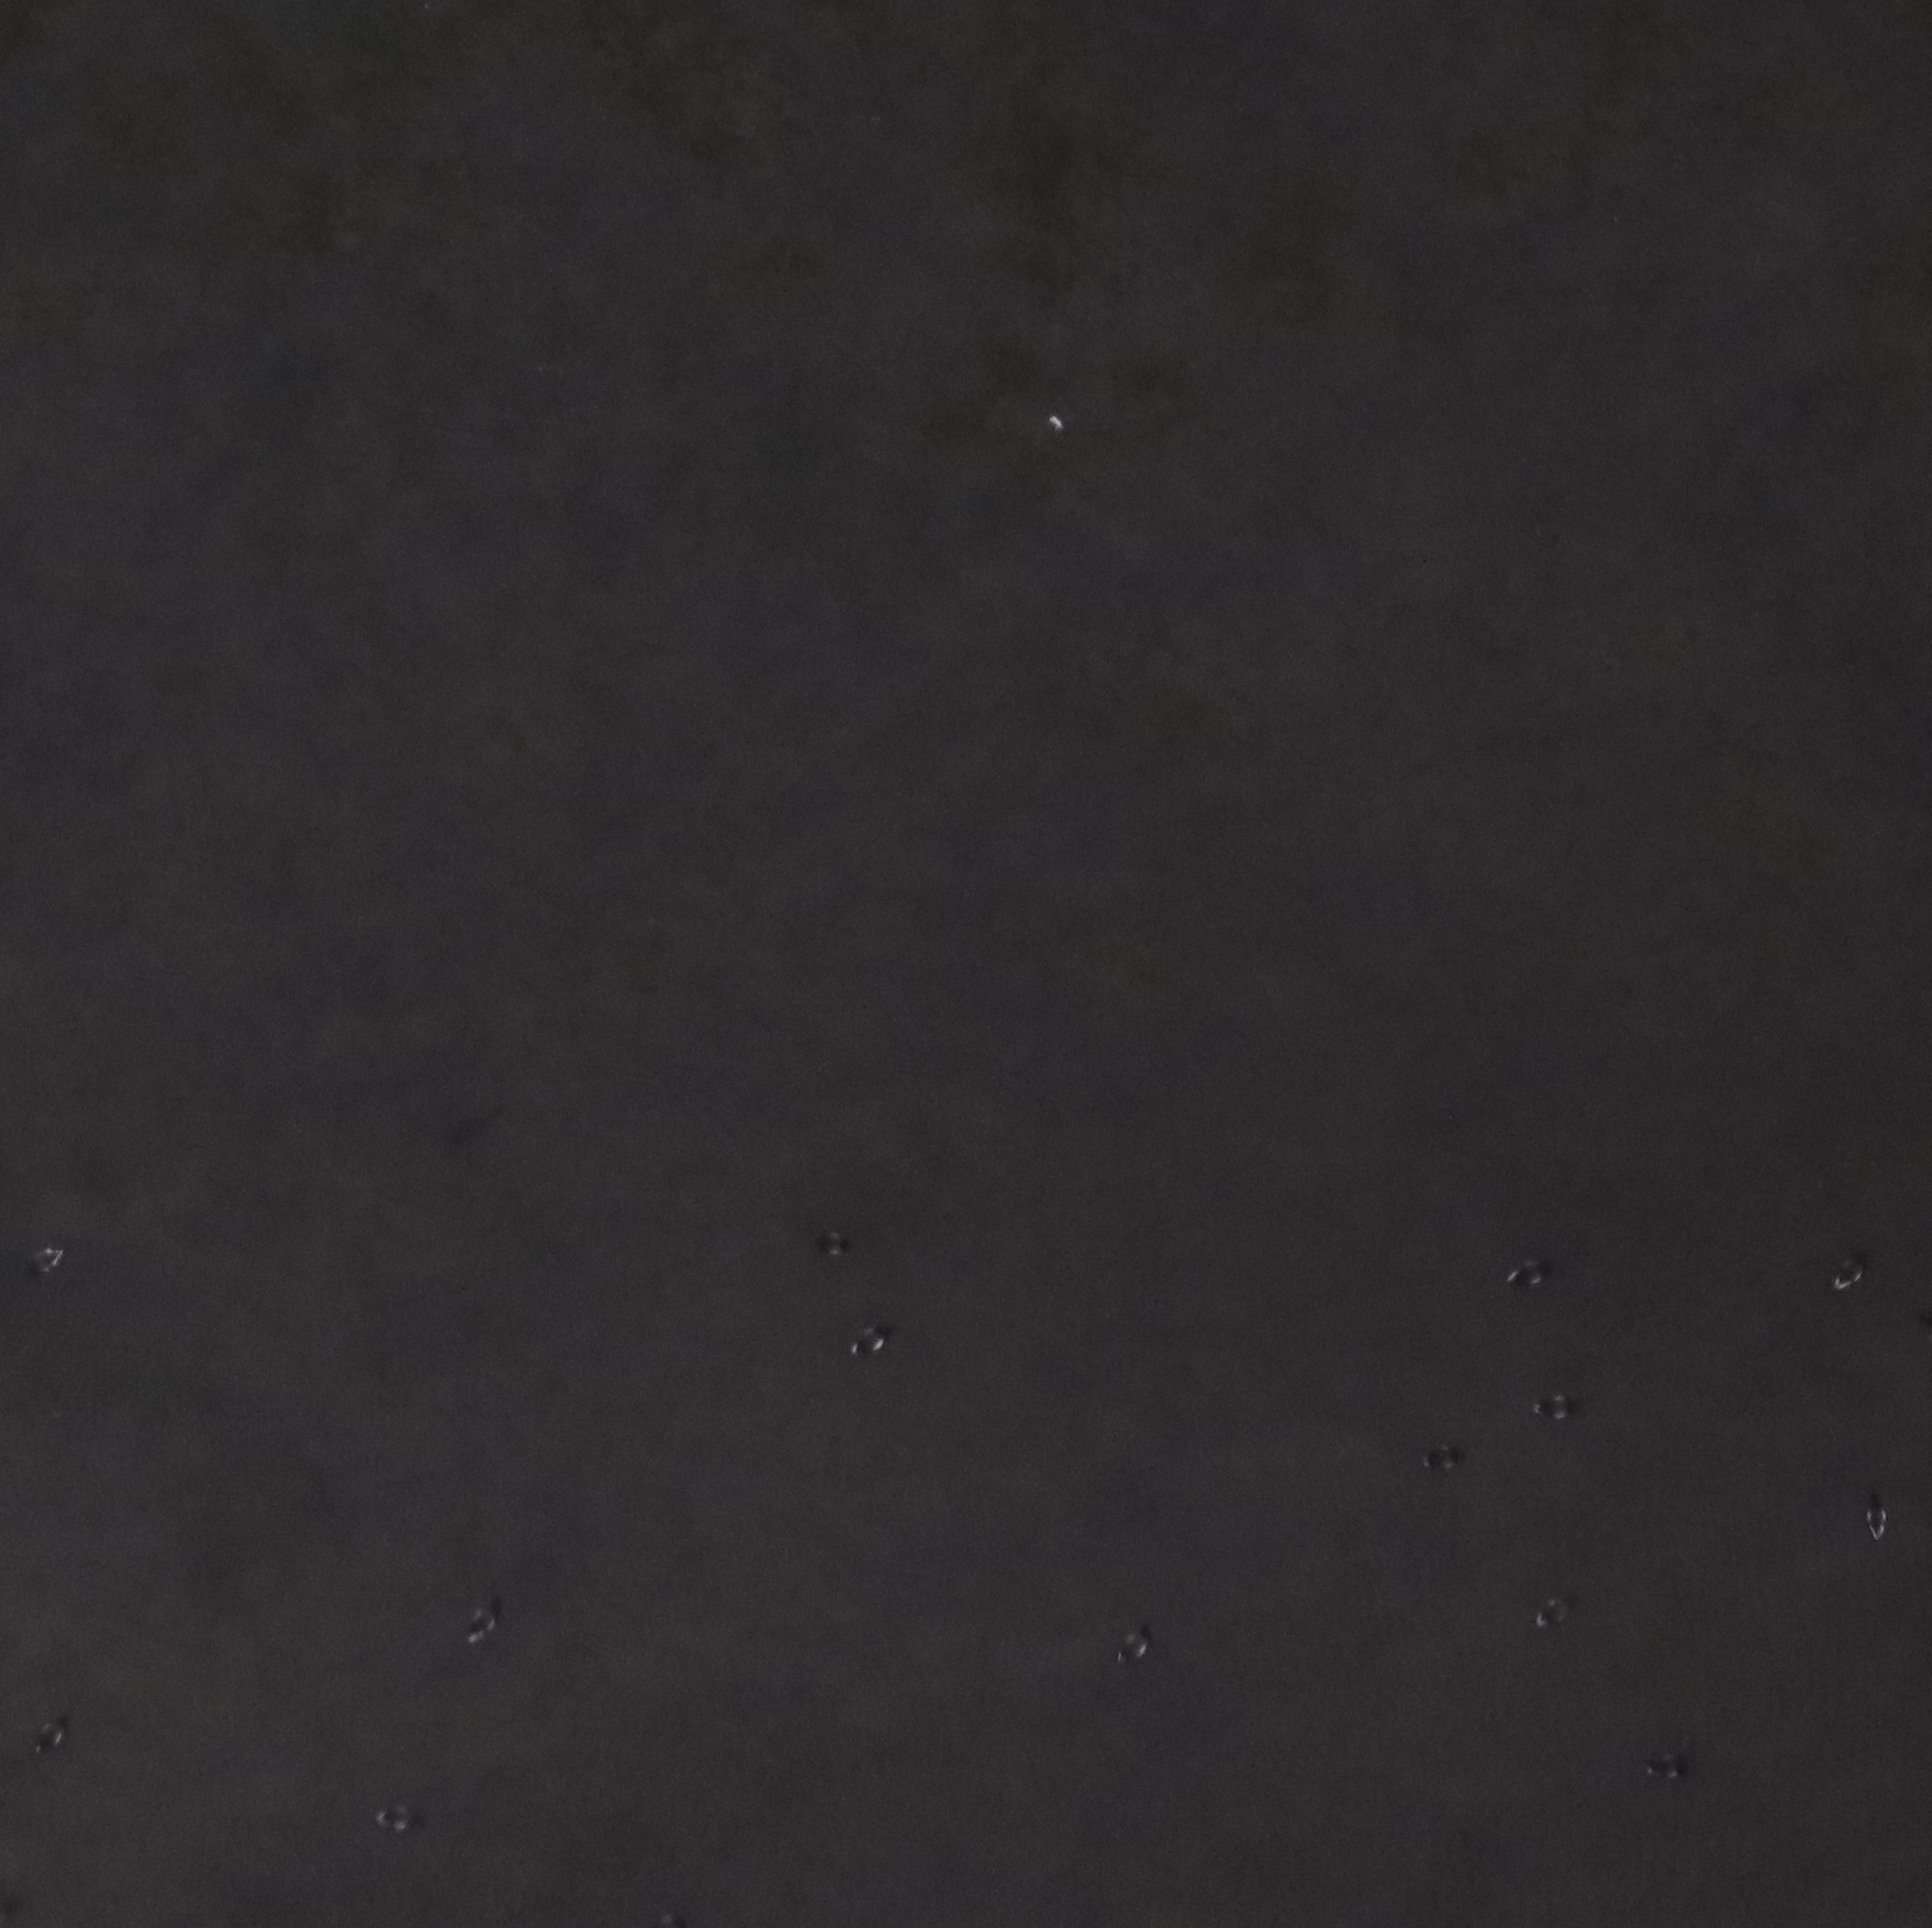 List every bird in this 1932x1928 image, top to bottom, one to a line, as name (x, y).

brant (832, 1242)
brant (45, 1263)
brant (1529, 1272)
brant (1847, 1275)
brant (872, 1339)
brant (1553, 1408)
brant (1446, 1461)
brant (1876, 1515)
brant (1555, 1611)
brant (482, 1624)
brant (1135, 1646)
brant (47, 1736)
brant (1668, 1764)
brant (395, 1817)